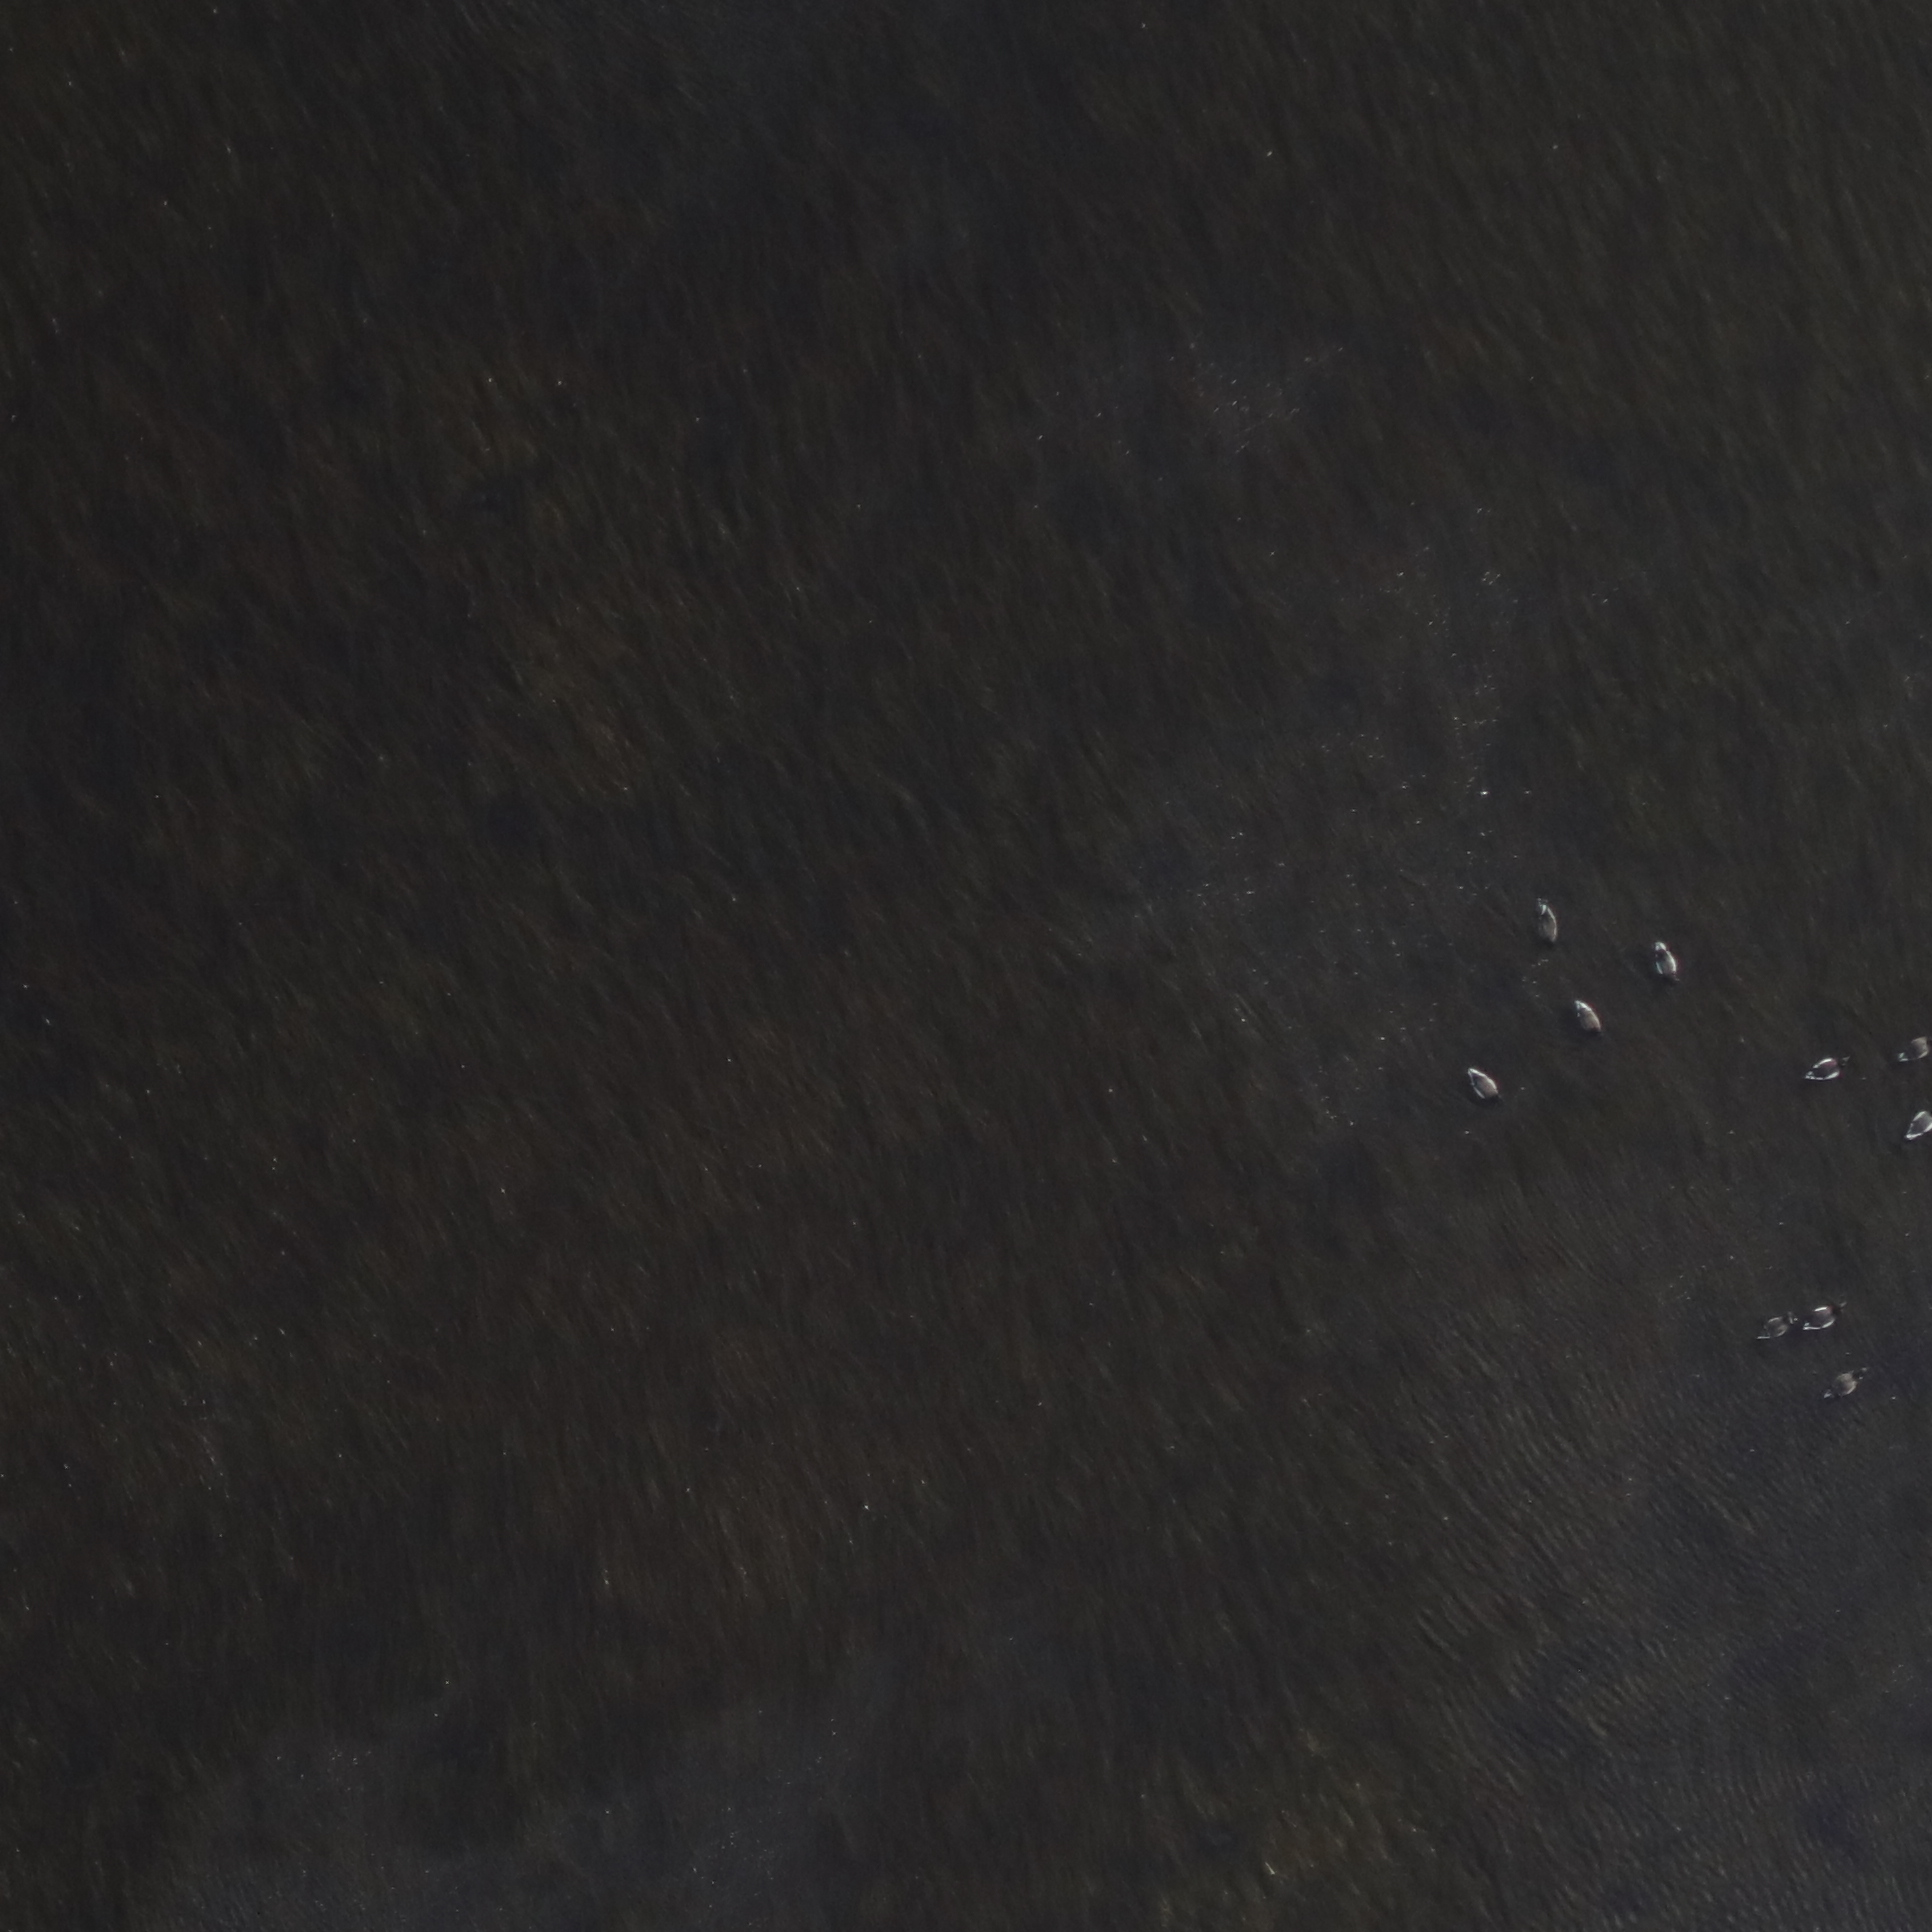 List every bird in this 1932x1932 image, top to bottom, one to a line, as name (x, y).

brant (1547, 925)
brant (1665, 965)
brant (1588, 1016)
brant (1915, 1051)
brant (1826, 1068)
brant (1482, 1086)
brant (1920, 1122)
brant (1820, 1316)
brant (1775, 1327)
brant (1843, 1384)